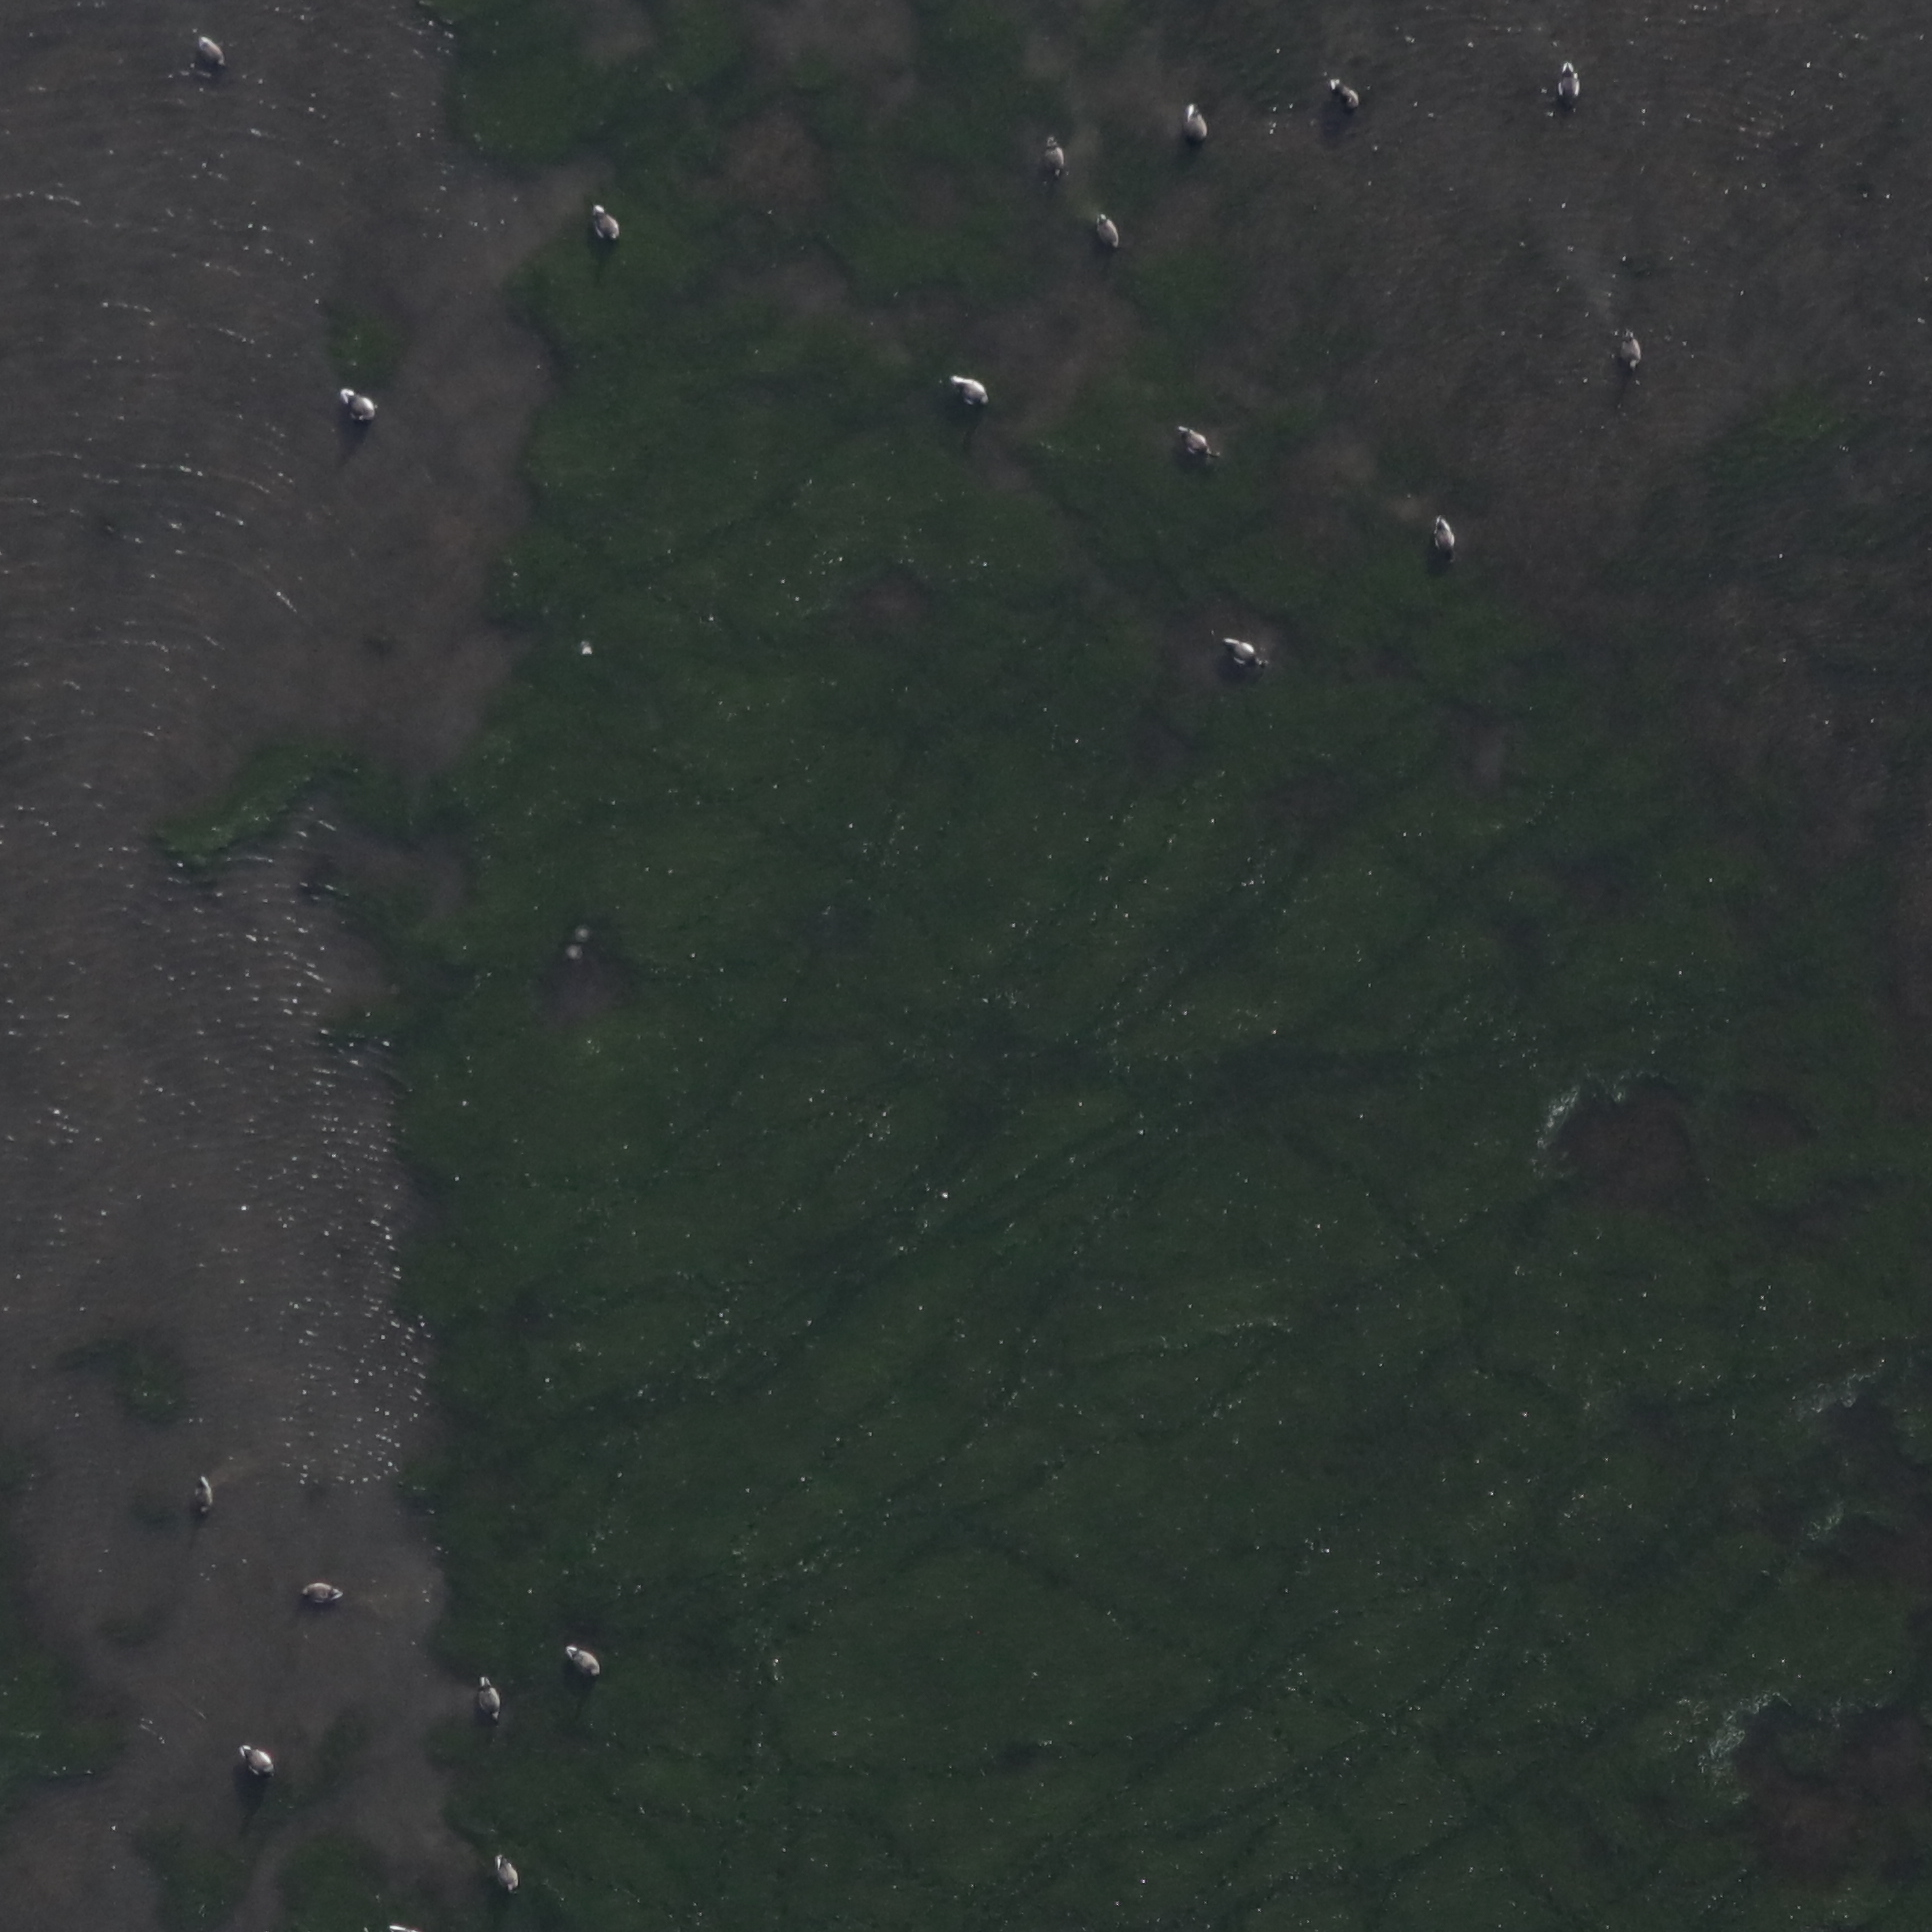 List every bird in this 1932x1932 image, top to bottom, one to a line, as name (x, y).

brant (213, 52)
brant (1570, 86)
brant (1347, 95)
brant (1196, 125)
brant (1055, 159)
brant (608, 226)
brant (1108, 234)
brant (1627, 351)
brant (972, 391)
brant (360, 407)
brant (1195, 443)
brant (1444, 539)
brant (1245, 653)
brant (204, 1496)
brant (321, 1593)
brant (585, 1664)
brant (490, 1700)
brant (258, 1762)
brant (509, 1876)